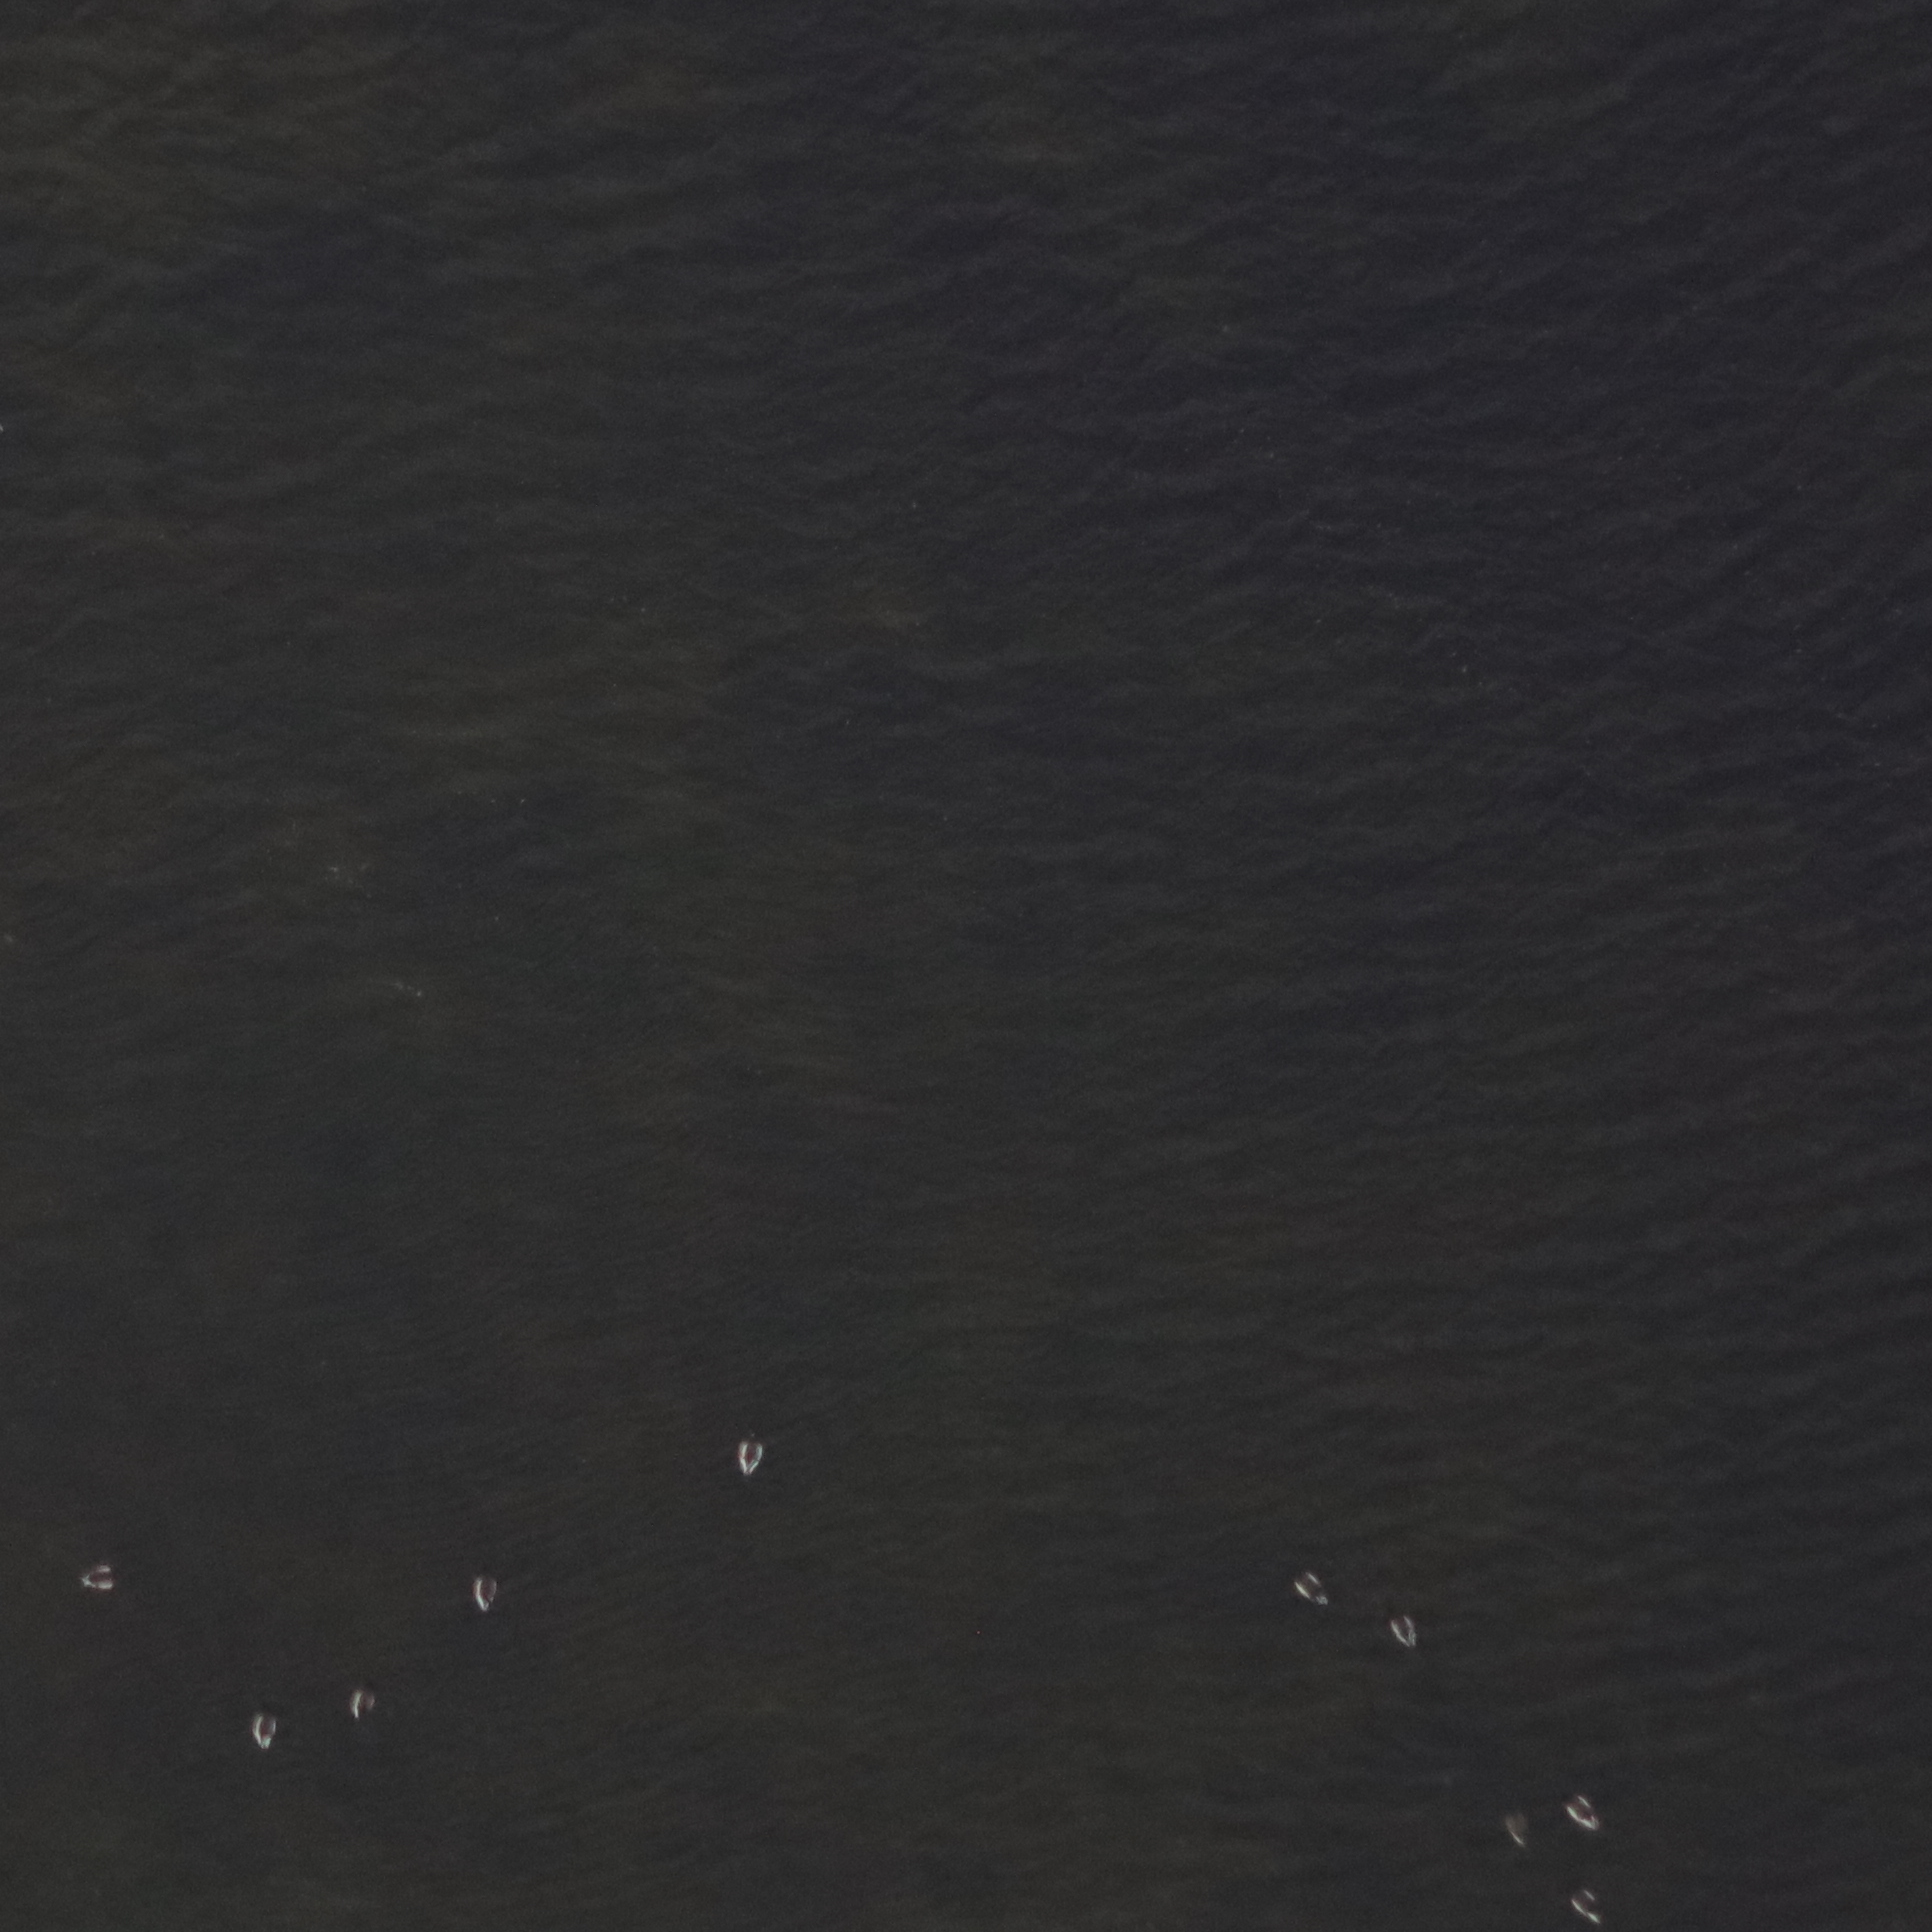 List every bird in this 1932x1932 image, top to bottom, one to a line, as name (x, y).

brant (751, 1456)
brant (99, 1576)
brant (1311, 1586)
brant (488, 1590)
brant (1404, 1631)
brant (363, 1703)
brant (264, 1728)
brant (1581, 1810)
brant (1518, 1831)
brant (1585, 1904)